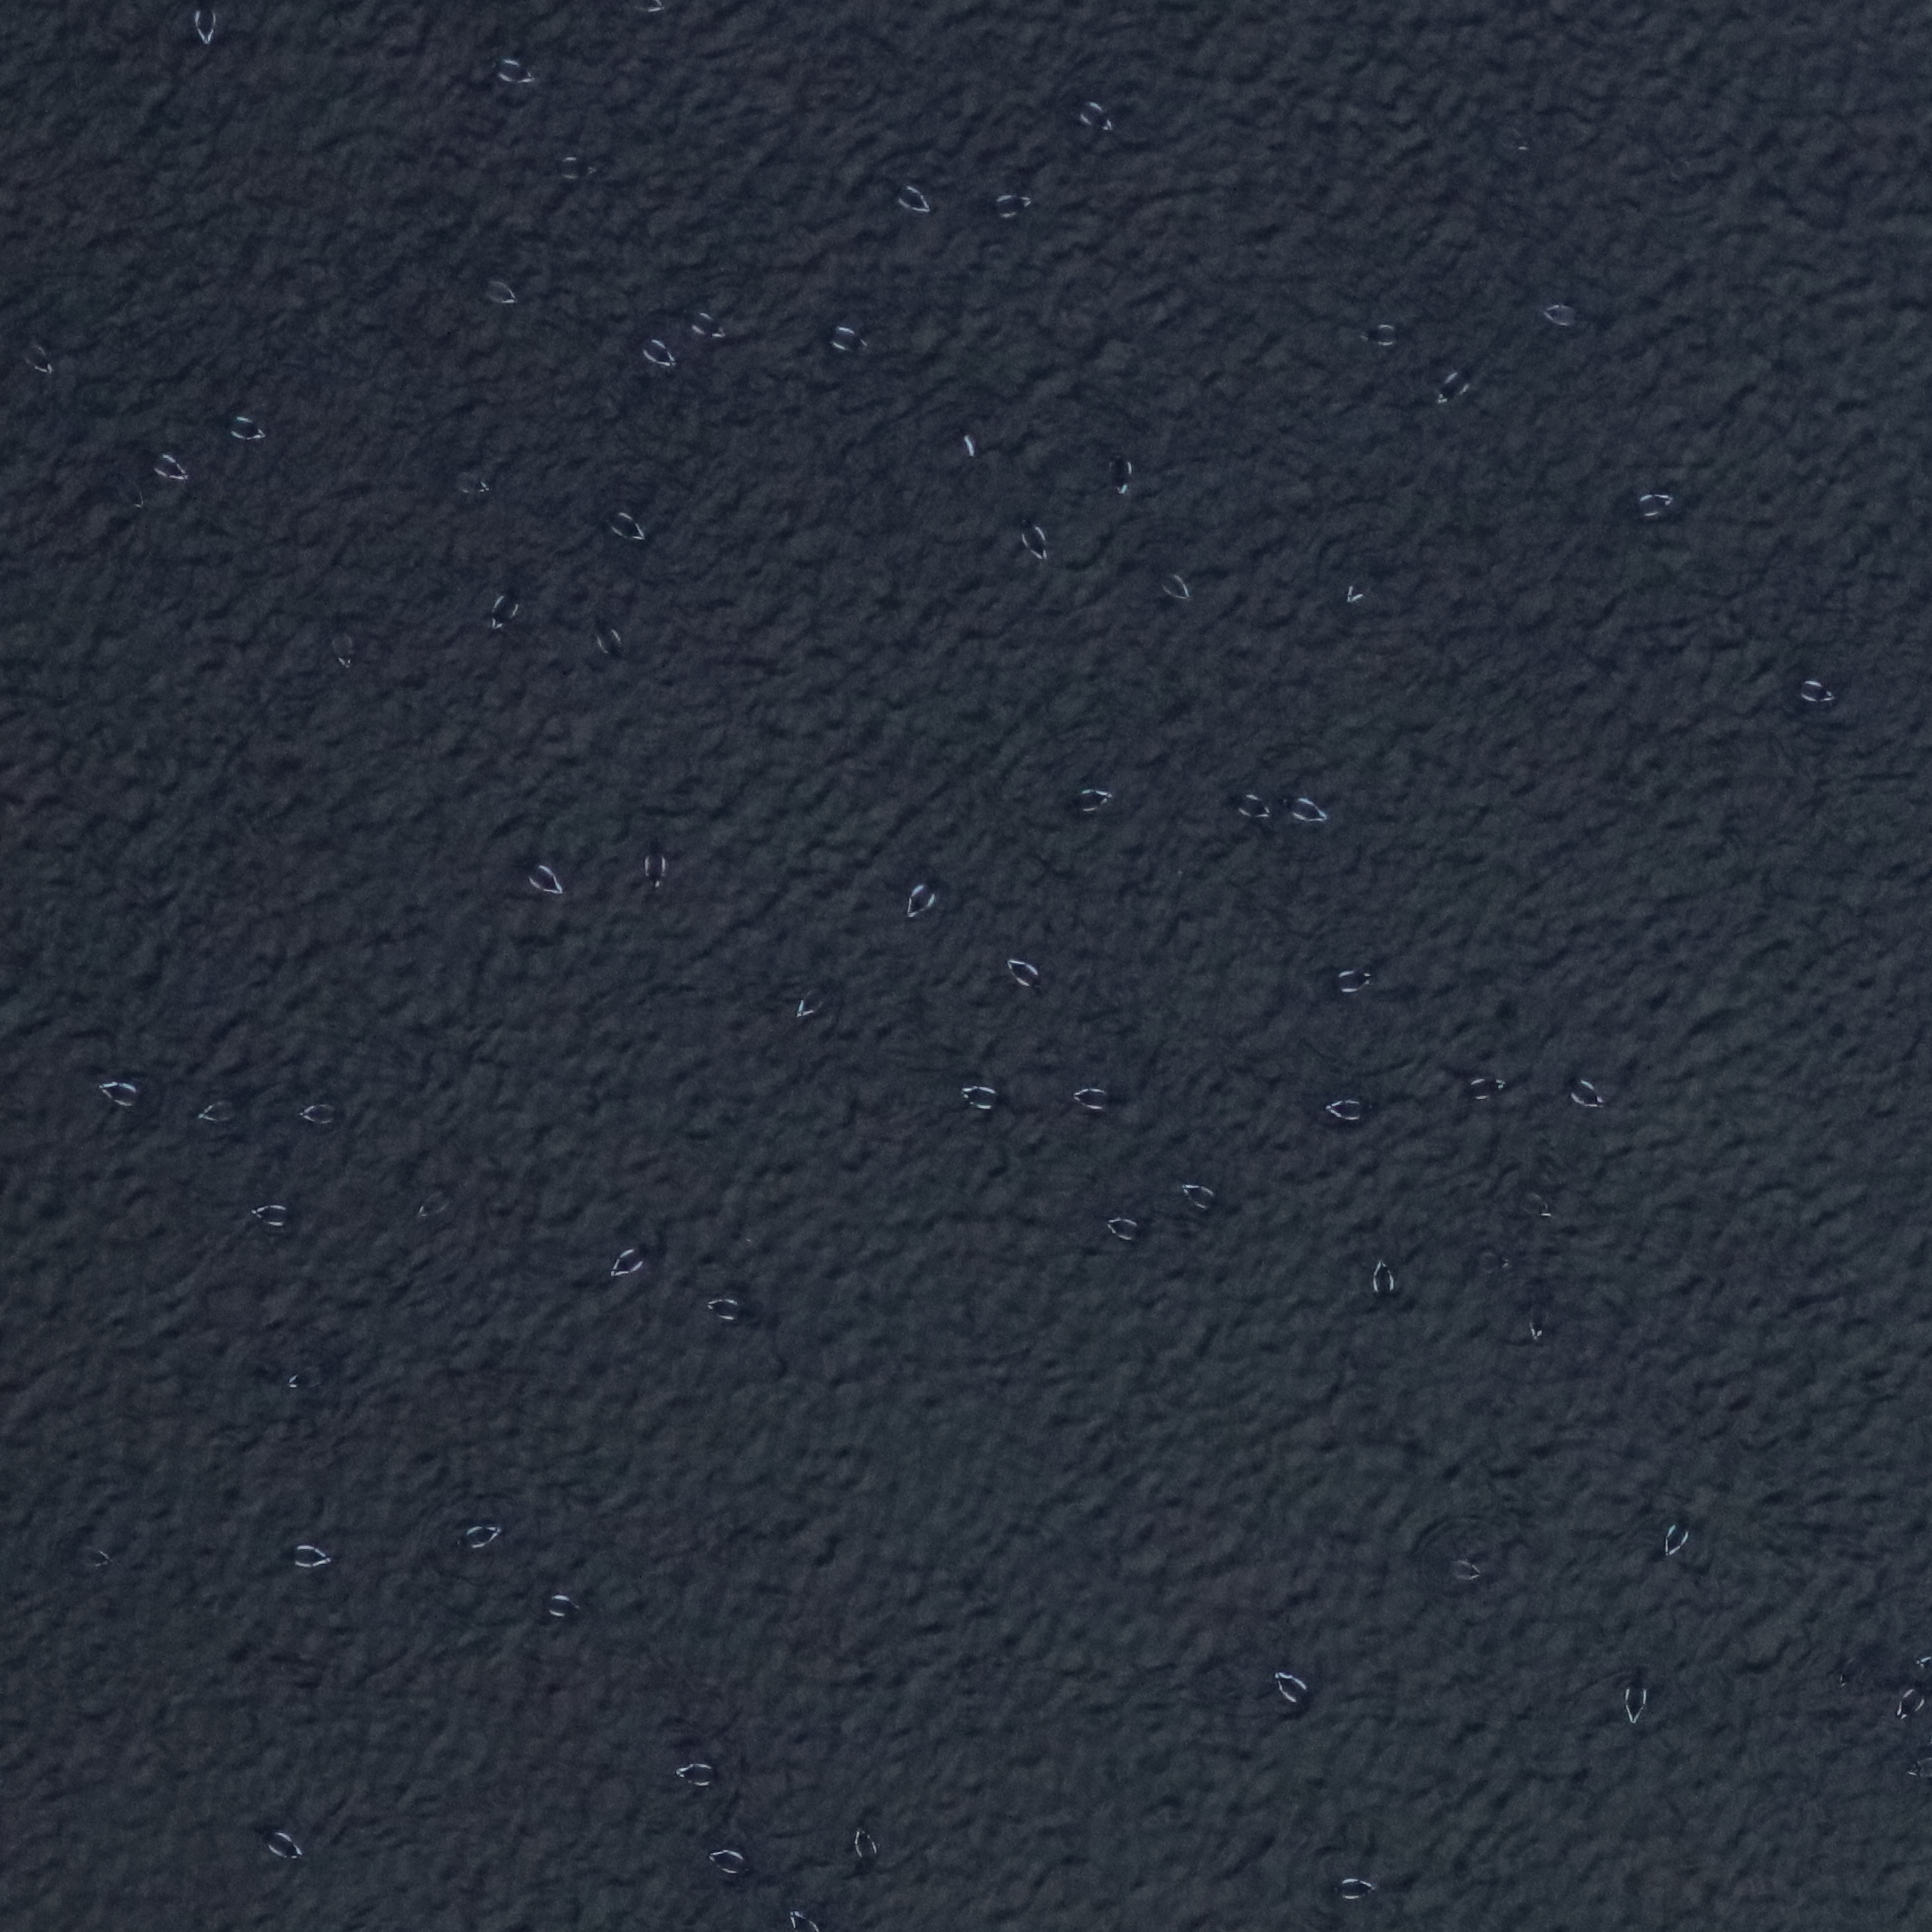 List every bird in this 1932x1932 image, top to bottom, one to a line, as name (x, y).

brant (647, 1)
brant (205, 22)
brant (510, 71)
brant (1095, 117)
brant (572, 168)
brant (911, 199)
brant (1010, 205)
brant (497, 291)
brant (1562, 316)
brant (706, 324)
brant (1383, 333)
brant (845, 339)
brant (657, 353)
brant (37, 356)
brant (1454, 385)
brant (246, 427)
brant (166, 467)
brant (1120, 472)
brant (471, 484)
brant (1651, 506)
brant (623, 527)
brant (1035, 541)
brant (1173, 586)
brant (1360, 586)
brant (503, 610)
brant (607, 639)
brant (341, 648)
brant (1813, 691)
brant (1089, 800)
brant (1251, 806)
brant (1305, 809)
brant (656, 867)
brant (543, 878)
brant (921, 899)
brant (1023, 975)
brant (1351, 981)
brant (813, 1002)
brant (1483, 1084)
brant (1585, 1094)
brant (123, 1096)
brant (981, 1098)
brant (1095, 1098)
brant (214, 1111)
brant (1349, 1111)
brant (321, 1114)
brant (1198, 1195)
brant (1533, 1201)
brant (434, 1202)
brant (273, 1217)
brant (1125, 1230)
brant (1492, 1260)
brant (630, 1261)
brant (1381, 1281)
brant (727, 1309)
brant (1540, 1315)
brant (307, 1377)
brant (480, 1538)
brant (1674, 1538)
brant (95, 1556)
brant (308, 1557)
brant (1465, 1571)
brant (559, 1604)
brant (1851, 1671)
brant (1292, 1689)
brant (1633, 1697)
brant (1913, 1704)
brant (1927, 1768)
brant (699, 1774)
brant (282, 1845)
brant (866, 1845)
brant (730, 1862)
brant (1353, 1888)
brant (805, 1930)